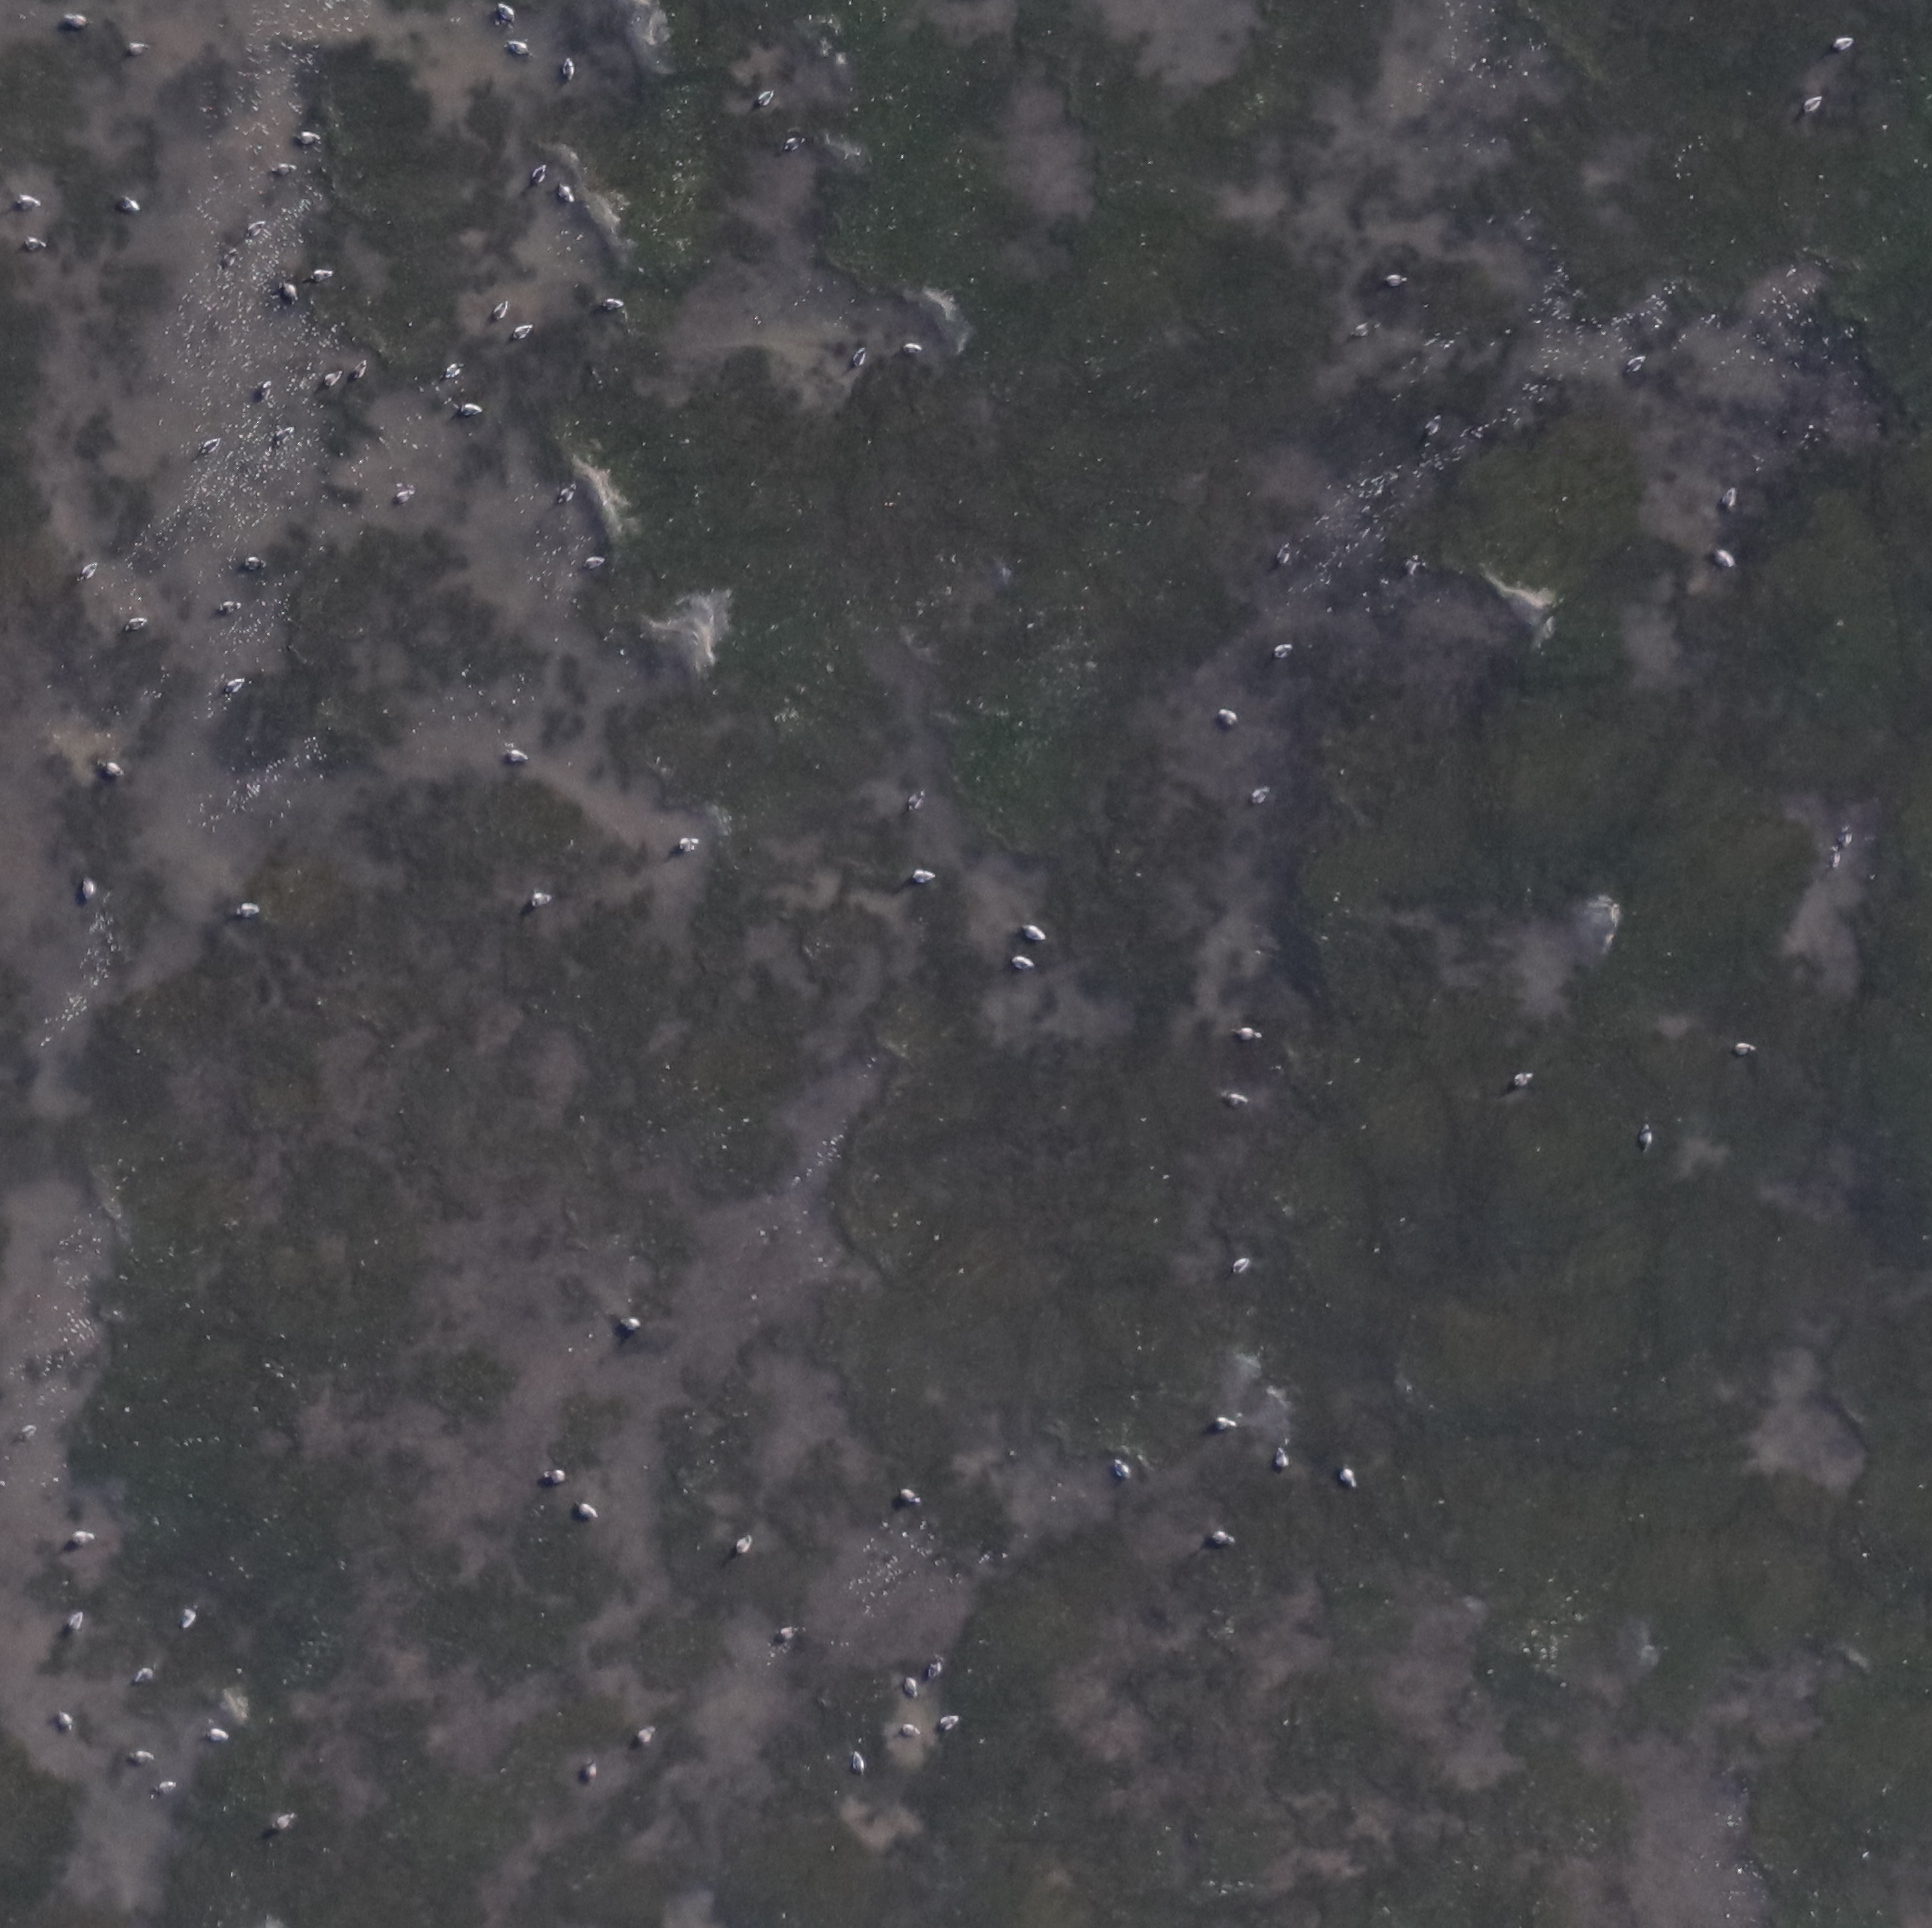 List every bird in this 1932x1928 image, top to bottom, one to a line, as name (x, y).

brant (505, 13)
brant (77, 21)
brant (1841, 44)
brant (517, 48)
brant (138, 49)
brant (568, 70)
brant (765, 99)
brant (1811, 104)
brant (307, 139)
brant (794, 144)
brant (284, 169)
brant (538, 175)
brant (565, 193)
brant (28, 202)
brant (133, 207)
brant (255, 230)
brant (34, 244)
brant (232, 259)
brant (321, 275)
brant (1395, 281)
brant (293, 290)
brant (611, 305)
brant (500, 311)
brant (1359, 329)
brant (521, 333)
brant (914, 349)
brant (858, 359)
brant (1635, 365)
brant (360, 369)
brant (454, 371)
brant (333, 379)
brant (266, 388)
brant (470, 410)
brant (1432, 428)
brant (285, 437)
brant (207, 448)
brant (566, 494)
brant (407, 496)
brant (1729, 500)
brant (1284, 555)
brant (1723, 558)
brant (254, 563)
brant (593, 564)
brant (1412, 564)
brant (87, 572)
brant (229, 606)
brant (136, 624)
brant (1282, 650)
brant (232, 687)
brant (1229, 717)
brant (517, 755)
brant (111, 768)
brant (1259, 795)
brant (916, 800)
brant (1845, 836)
brant (688, 845)
brant (1833, 858)
brant (922, 877)
brant (90, 890)
brant (541, 901)
brant (246, 910)
brant (1034, 933)
brant (1024, 962)
brant (1248, 1033)
brant (1746, 1049)
brant (1521, 1081)
brant (1238, 1098)
brant (1646, 1137)
brant (1242, 1264)
brant (630, 1325)
brant (1225, 1423)
brant (27, 1433)
brant (1281, 1460)
brant (1122, 1470)
brant (556, 1475)
brant (1348, 1475)
brant (907, 1499)
brant (586, 1511)
brant (81, 1537)
brant (1222, 1538)
brant (746, 1545)
brant (189, 1613)
brant (75, 1621)
brant (787, 1634)
brant (933, 1670)
brant (146, 1675)
brant (911, 1686)
brant (65, 1721)
brant (948, 1722)
brant (910, 1730)
brant (647, 1734)
brant (219, 1735)
brant (142, 1757)
brant (857, 1764)
brant (589, 1771)
brant (168, 1786)
brant (286, 1820)